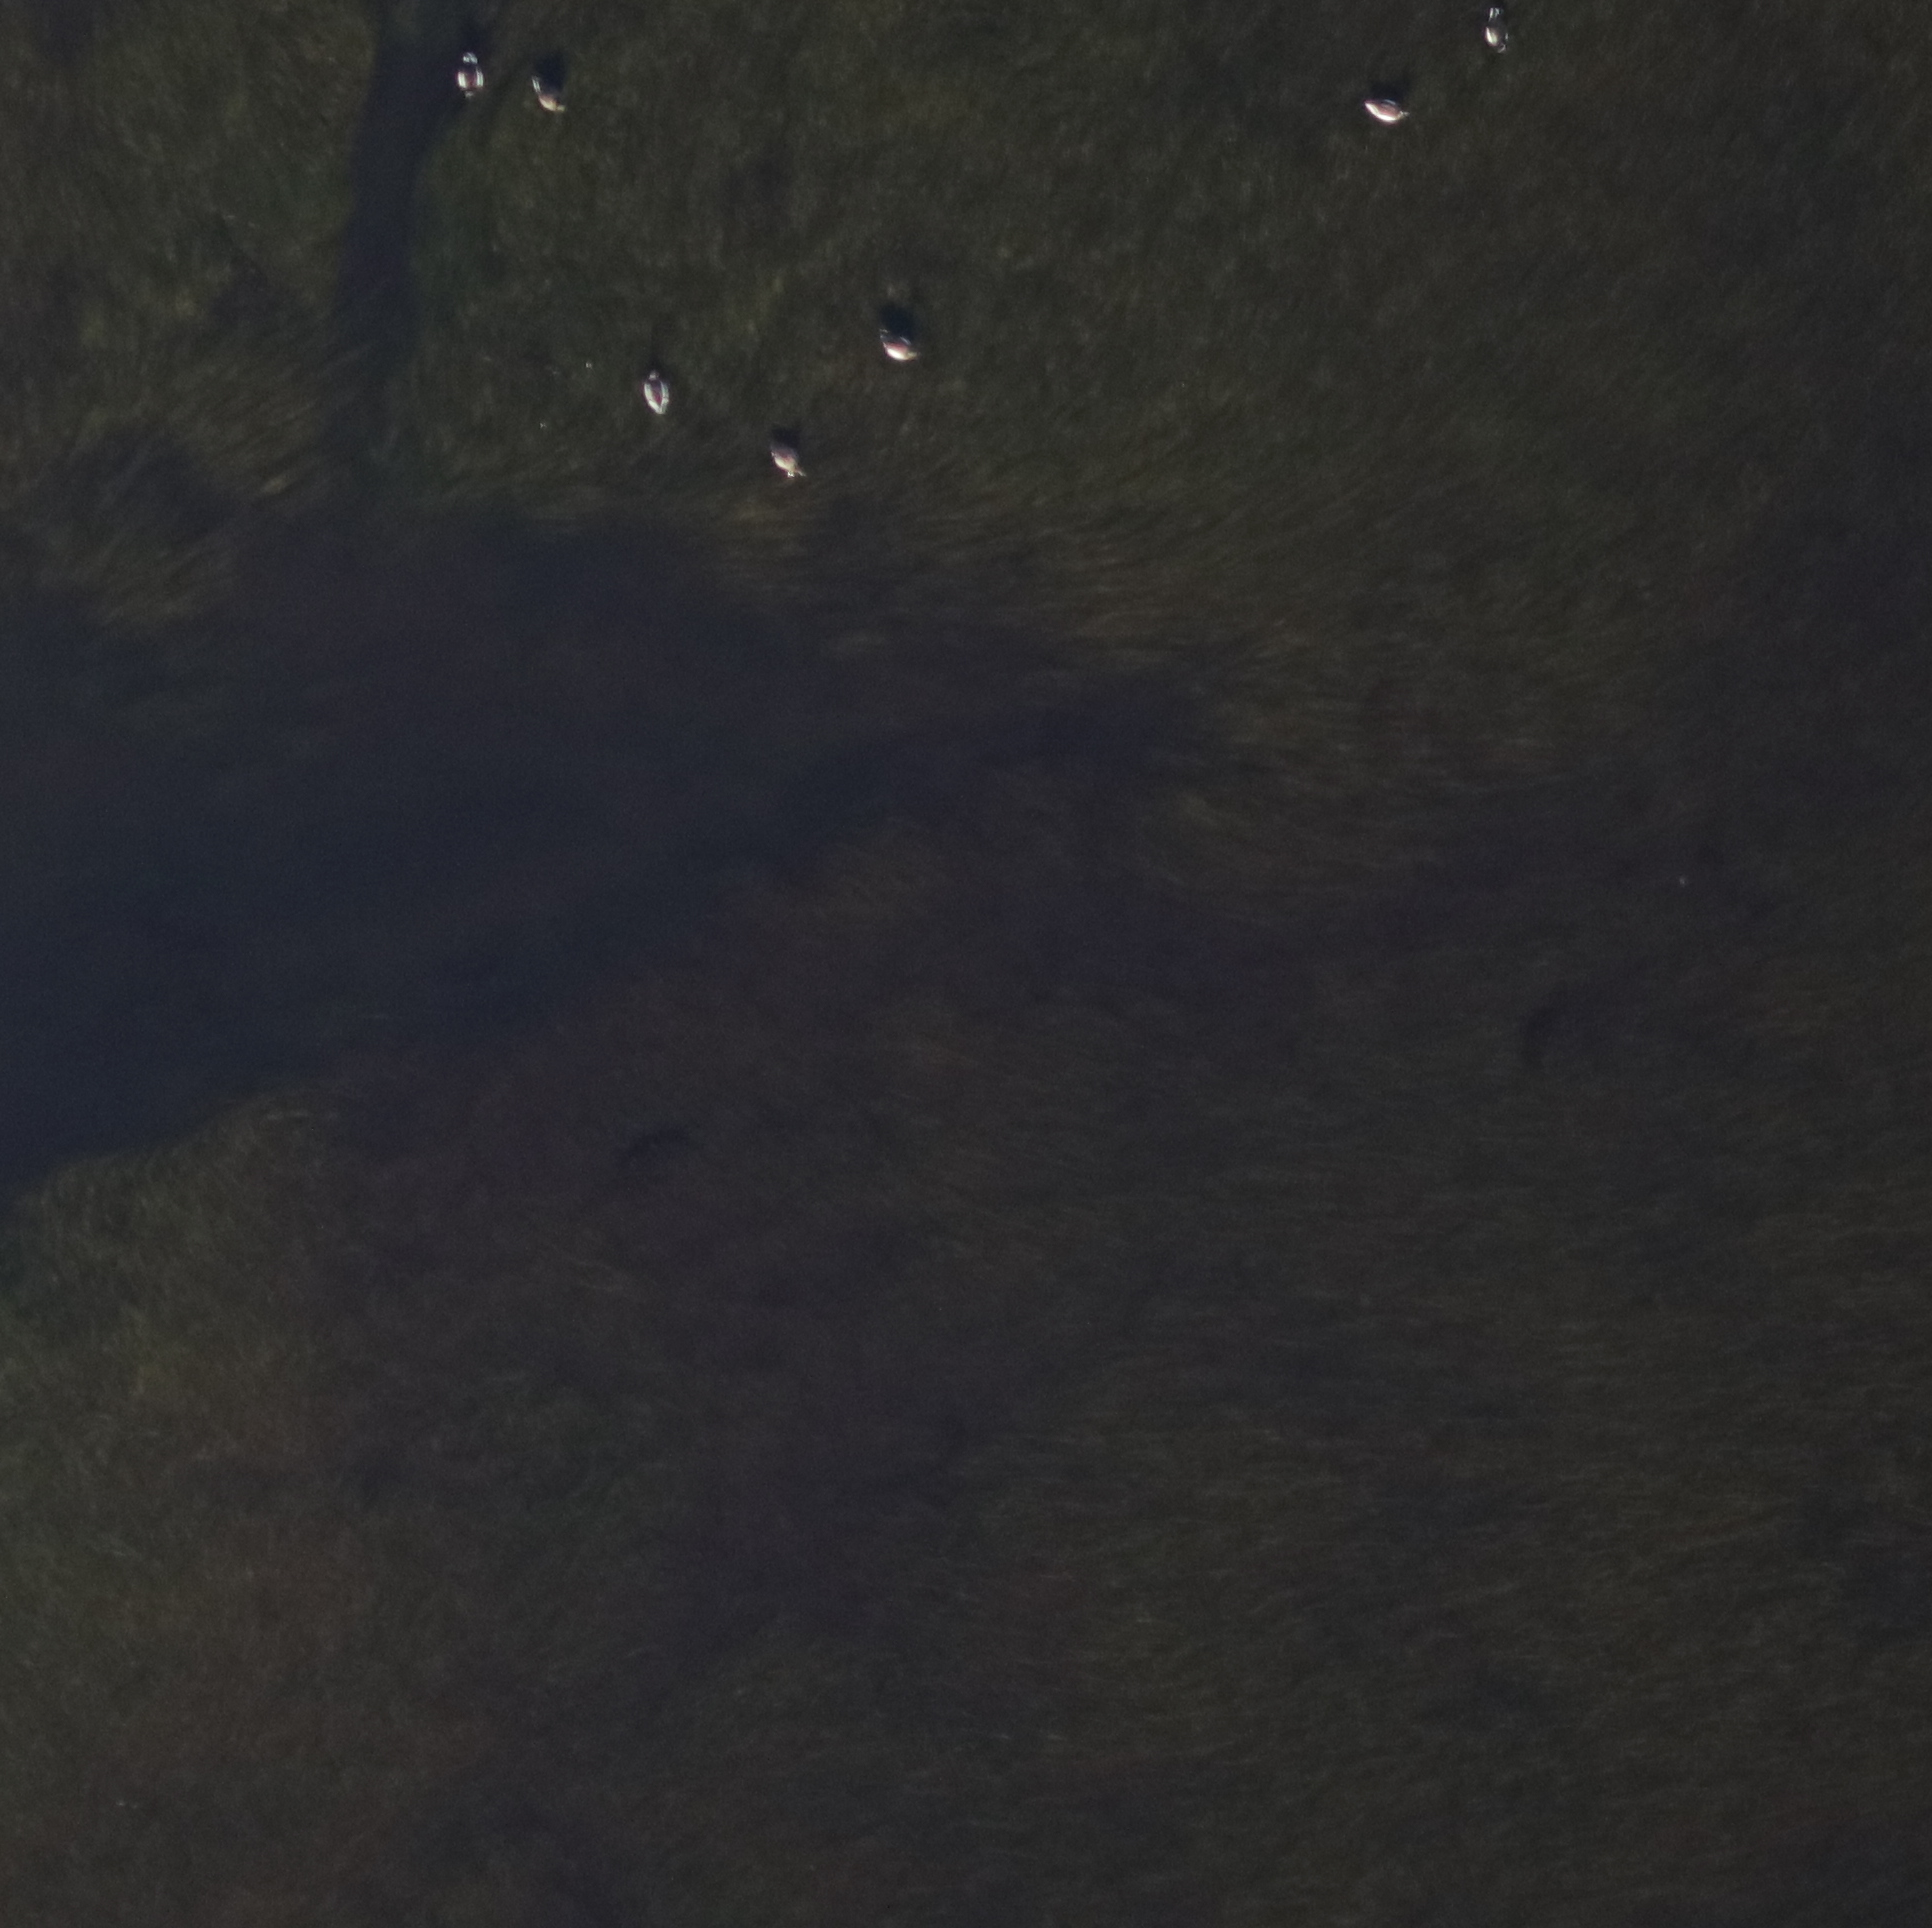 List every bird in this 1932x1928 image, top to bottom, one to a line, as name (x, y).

brant (1497, 29)
brant (470, 77)
brant (549, 94)
brant (1386, 109)
brant (899, 347)
brant (655, 391)
brant (786, 457)